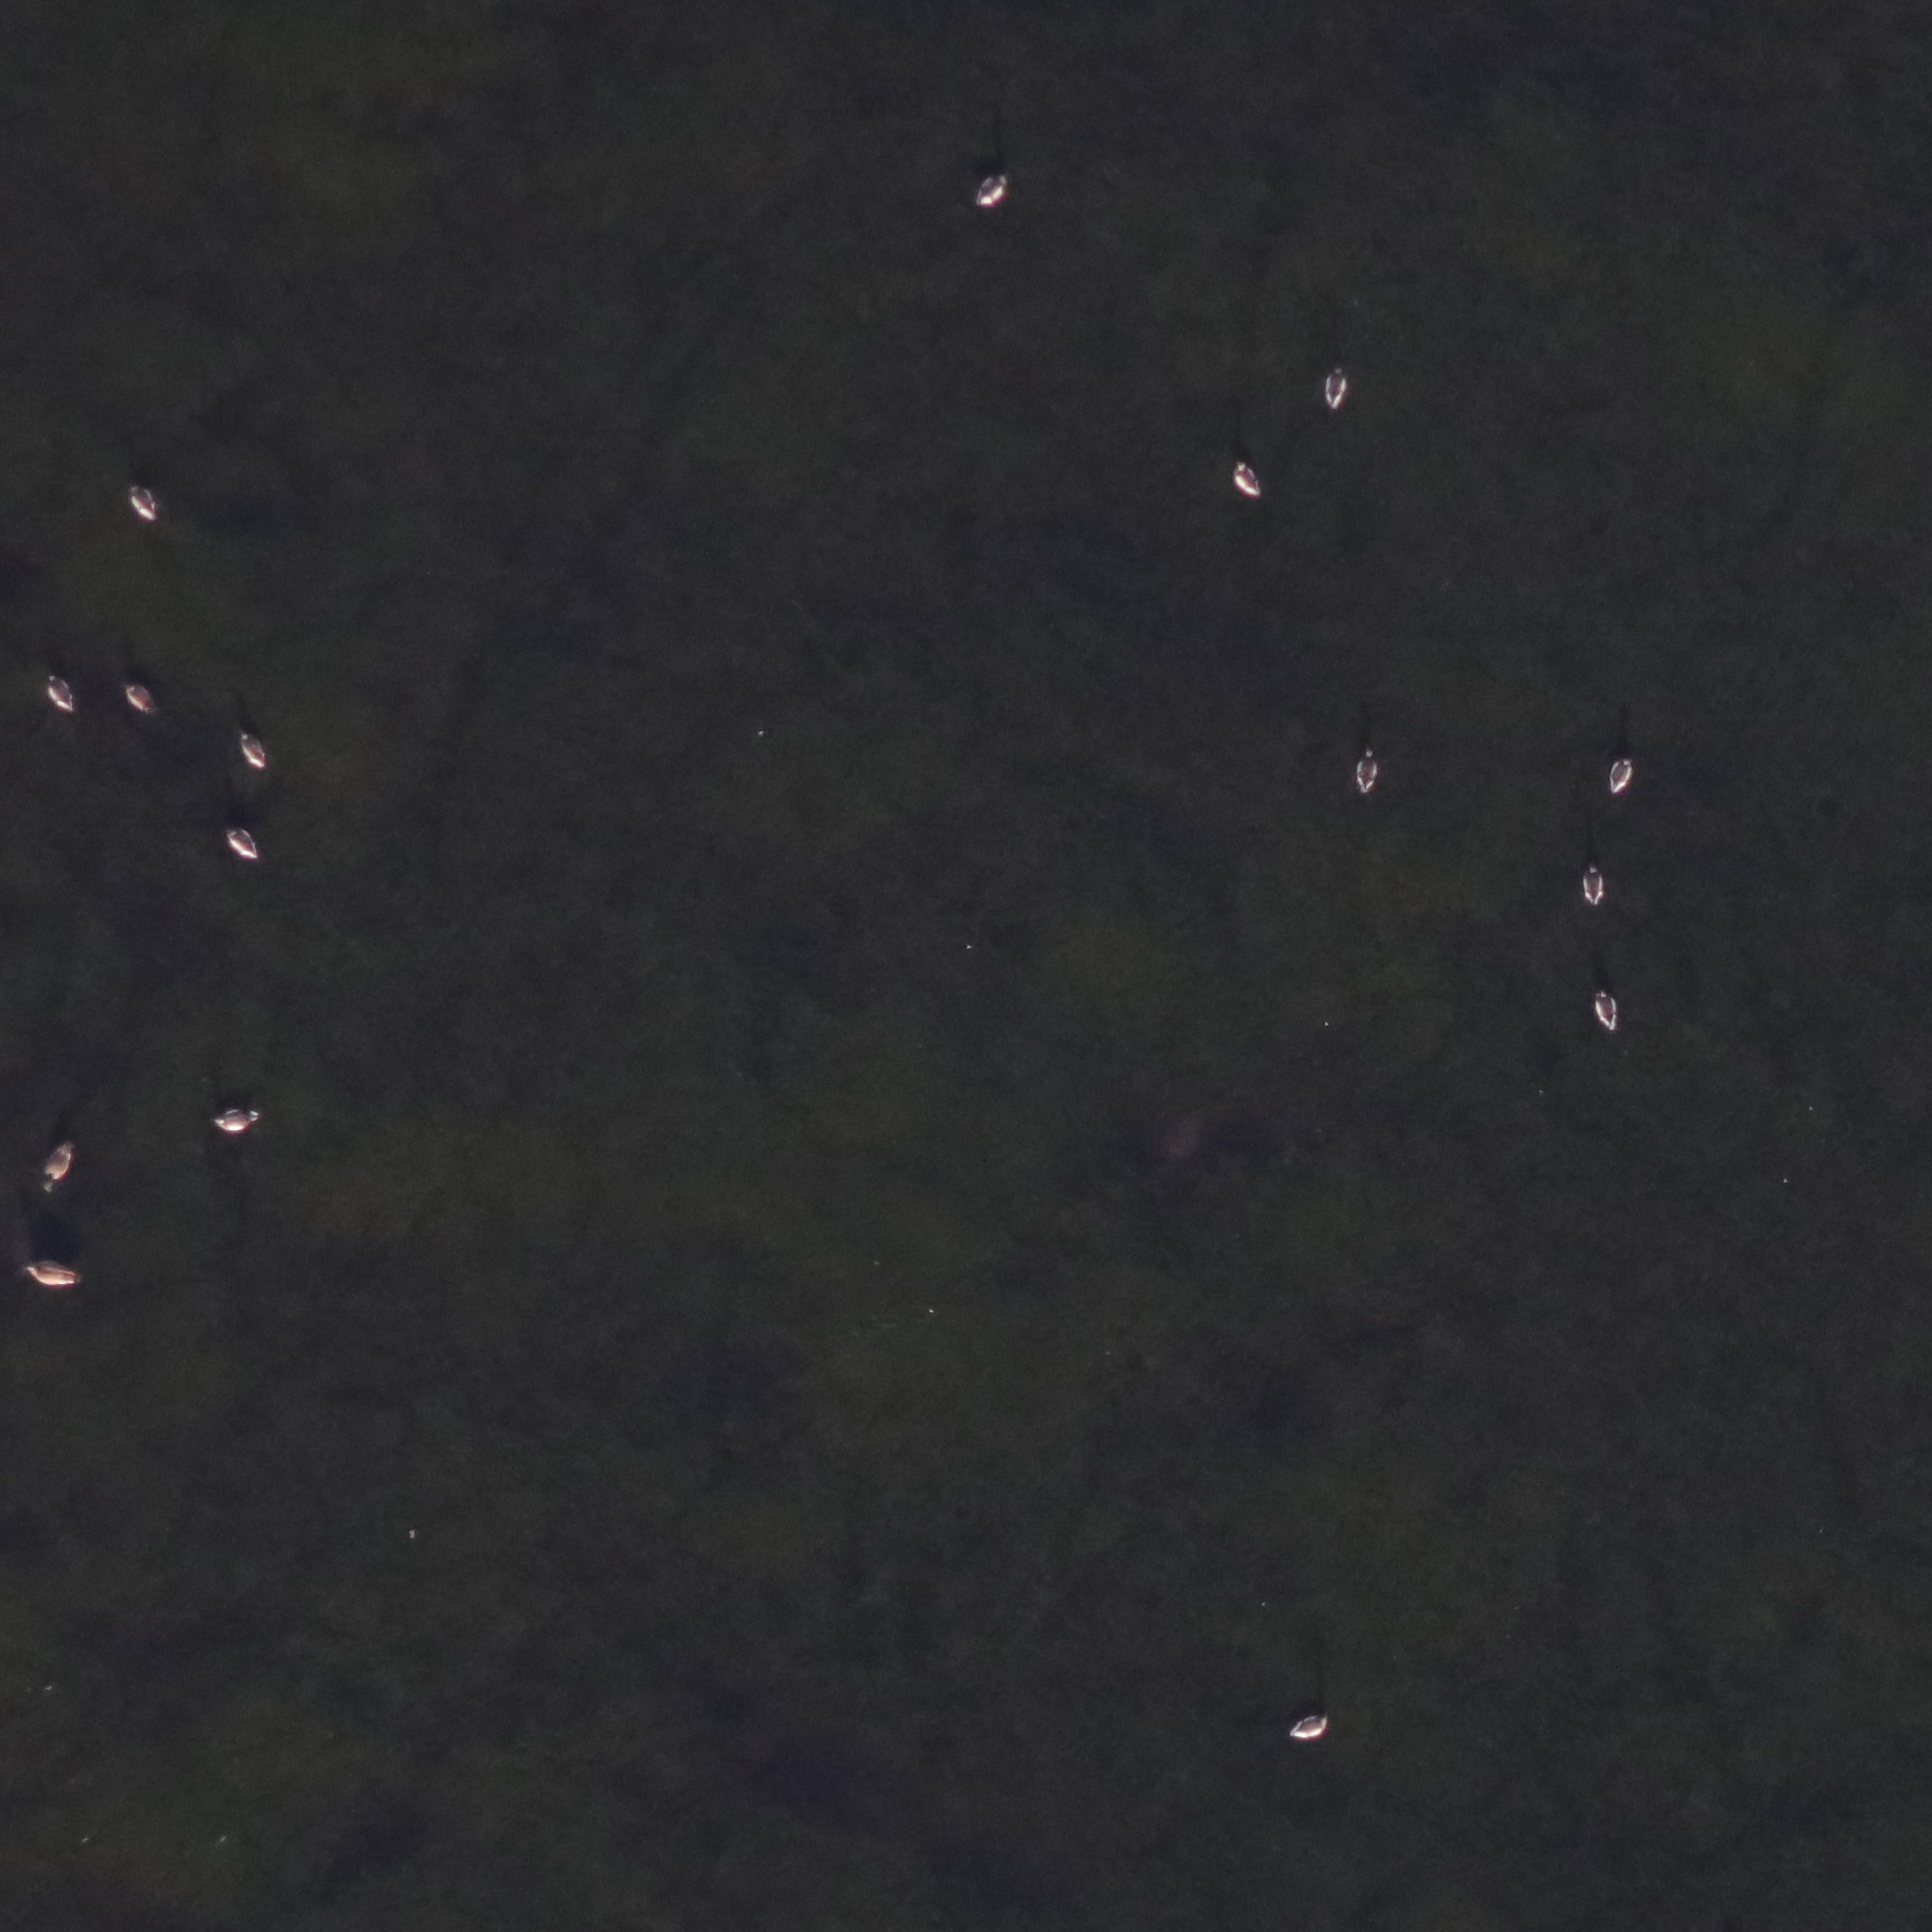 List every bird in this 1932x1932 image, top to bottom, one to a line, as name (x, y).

brant (991, 187)
brant (1337, 388)
brant (1248, 480)
brant (146, 501)
brant (61, 691)
brant (141, 698)
brant (254, 747)
brant (1367, 771)
brant (1620, 775)
brant (243, 842)
brant (1595, 886)
brant (1606, 1009)
brant (236, 1118)
Canada goose (52, 1160)
Canada goose (53, 1271)
brant (1311, 1725)